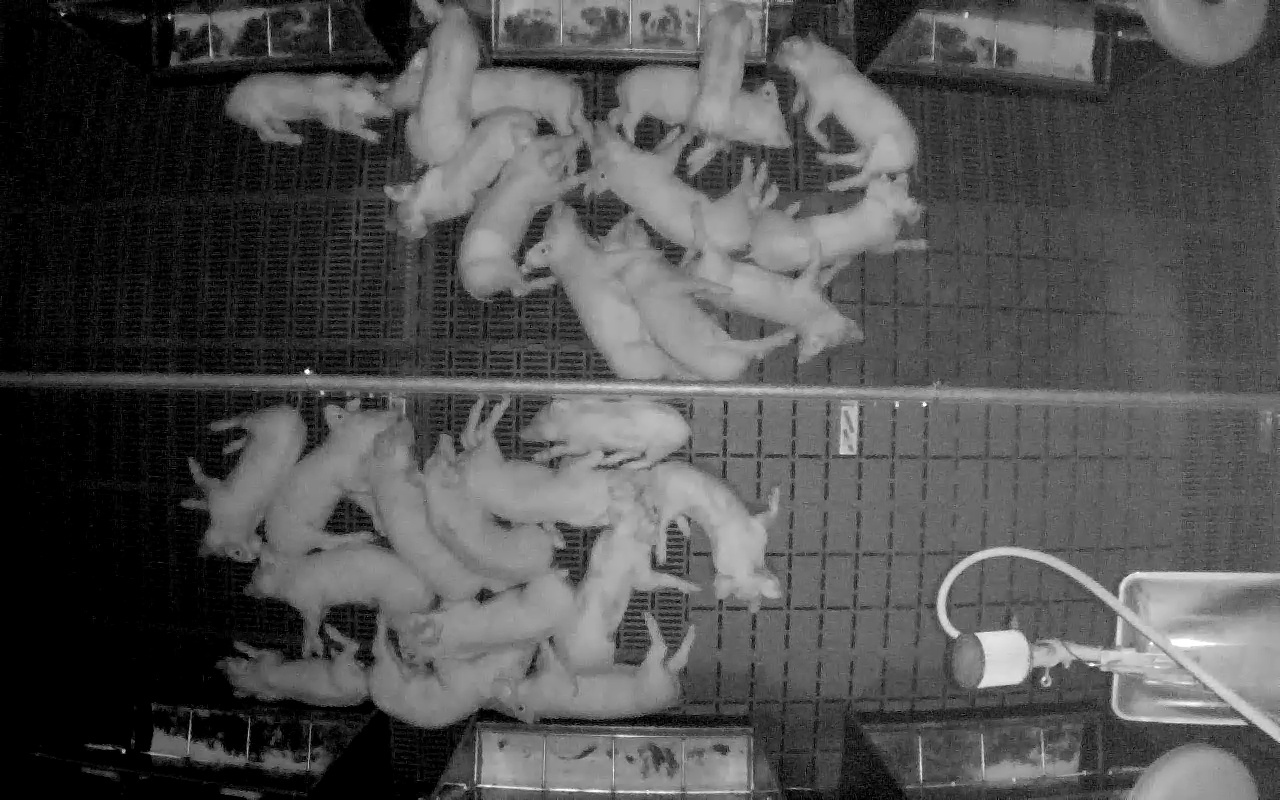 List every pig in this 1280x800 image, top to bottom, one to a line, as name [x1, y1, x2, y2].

pig [403, 0, 483, 167]
pig [685, 1, 763, 143]
pig [775, 29, 919, 192]
pig [380, 47, 594, 175]
pig [605, 62, 795, 151]
pig [222, 72, 397, 148]
pig [382, 106, 540, 241]
pig [457, 121, 592, 304]
pig [578, 121, 768, 256]
pig [743, 173, 929, 275]
pig [522, 198, 701, 380]
pig [679, 201, 867, 363]
pig [598, 221, 800, 381]
pig [179, 394, 309, 565]
pig [456, 394, 656, 529]
pig [518, 396, 694, 470]
pig [264, 398, 402, 559]
pig [367, 417, 515, 602]
pig [405, 434, 568, 581]
pig [641, 460, 784, 614]
pig [553, 499, 703, 673]
pig [242, 542, 436, 660]
pig [399, 573, 577, 668]
pig [483, 611, 698, 723]
pig [367, 613, 540, 729]
pig [215, 624, 373, 706]